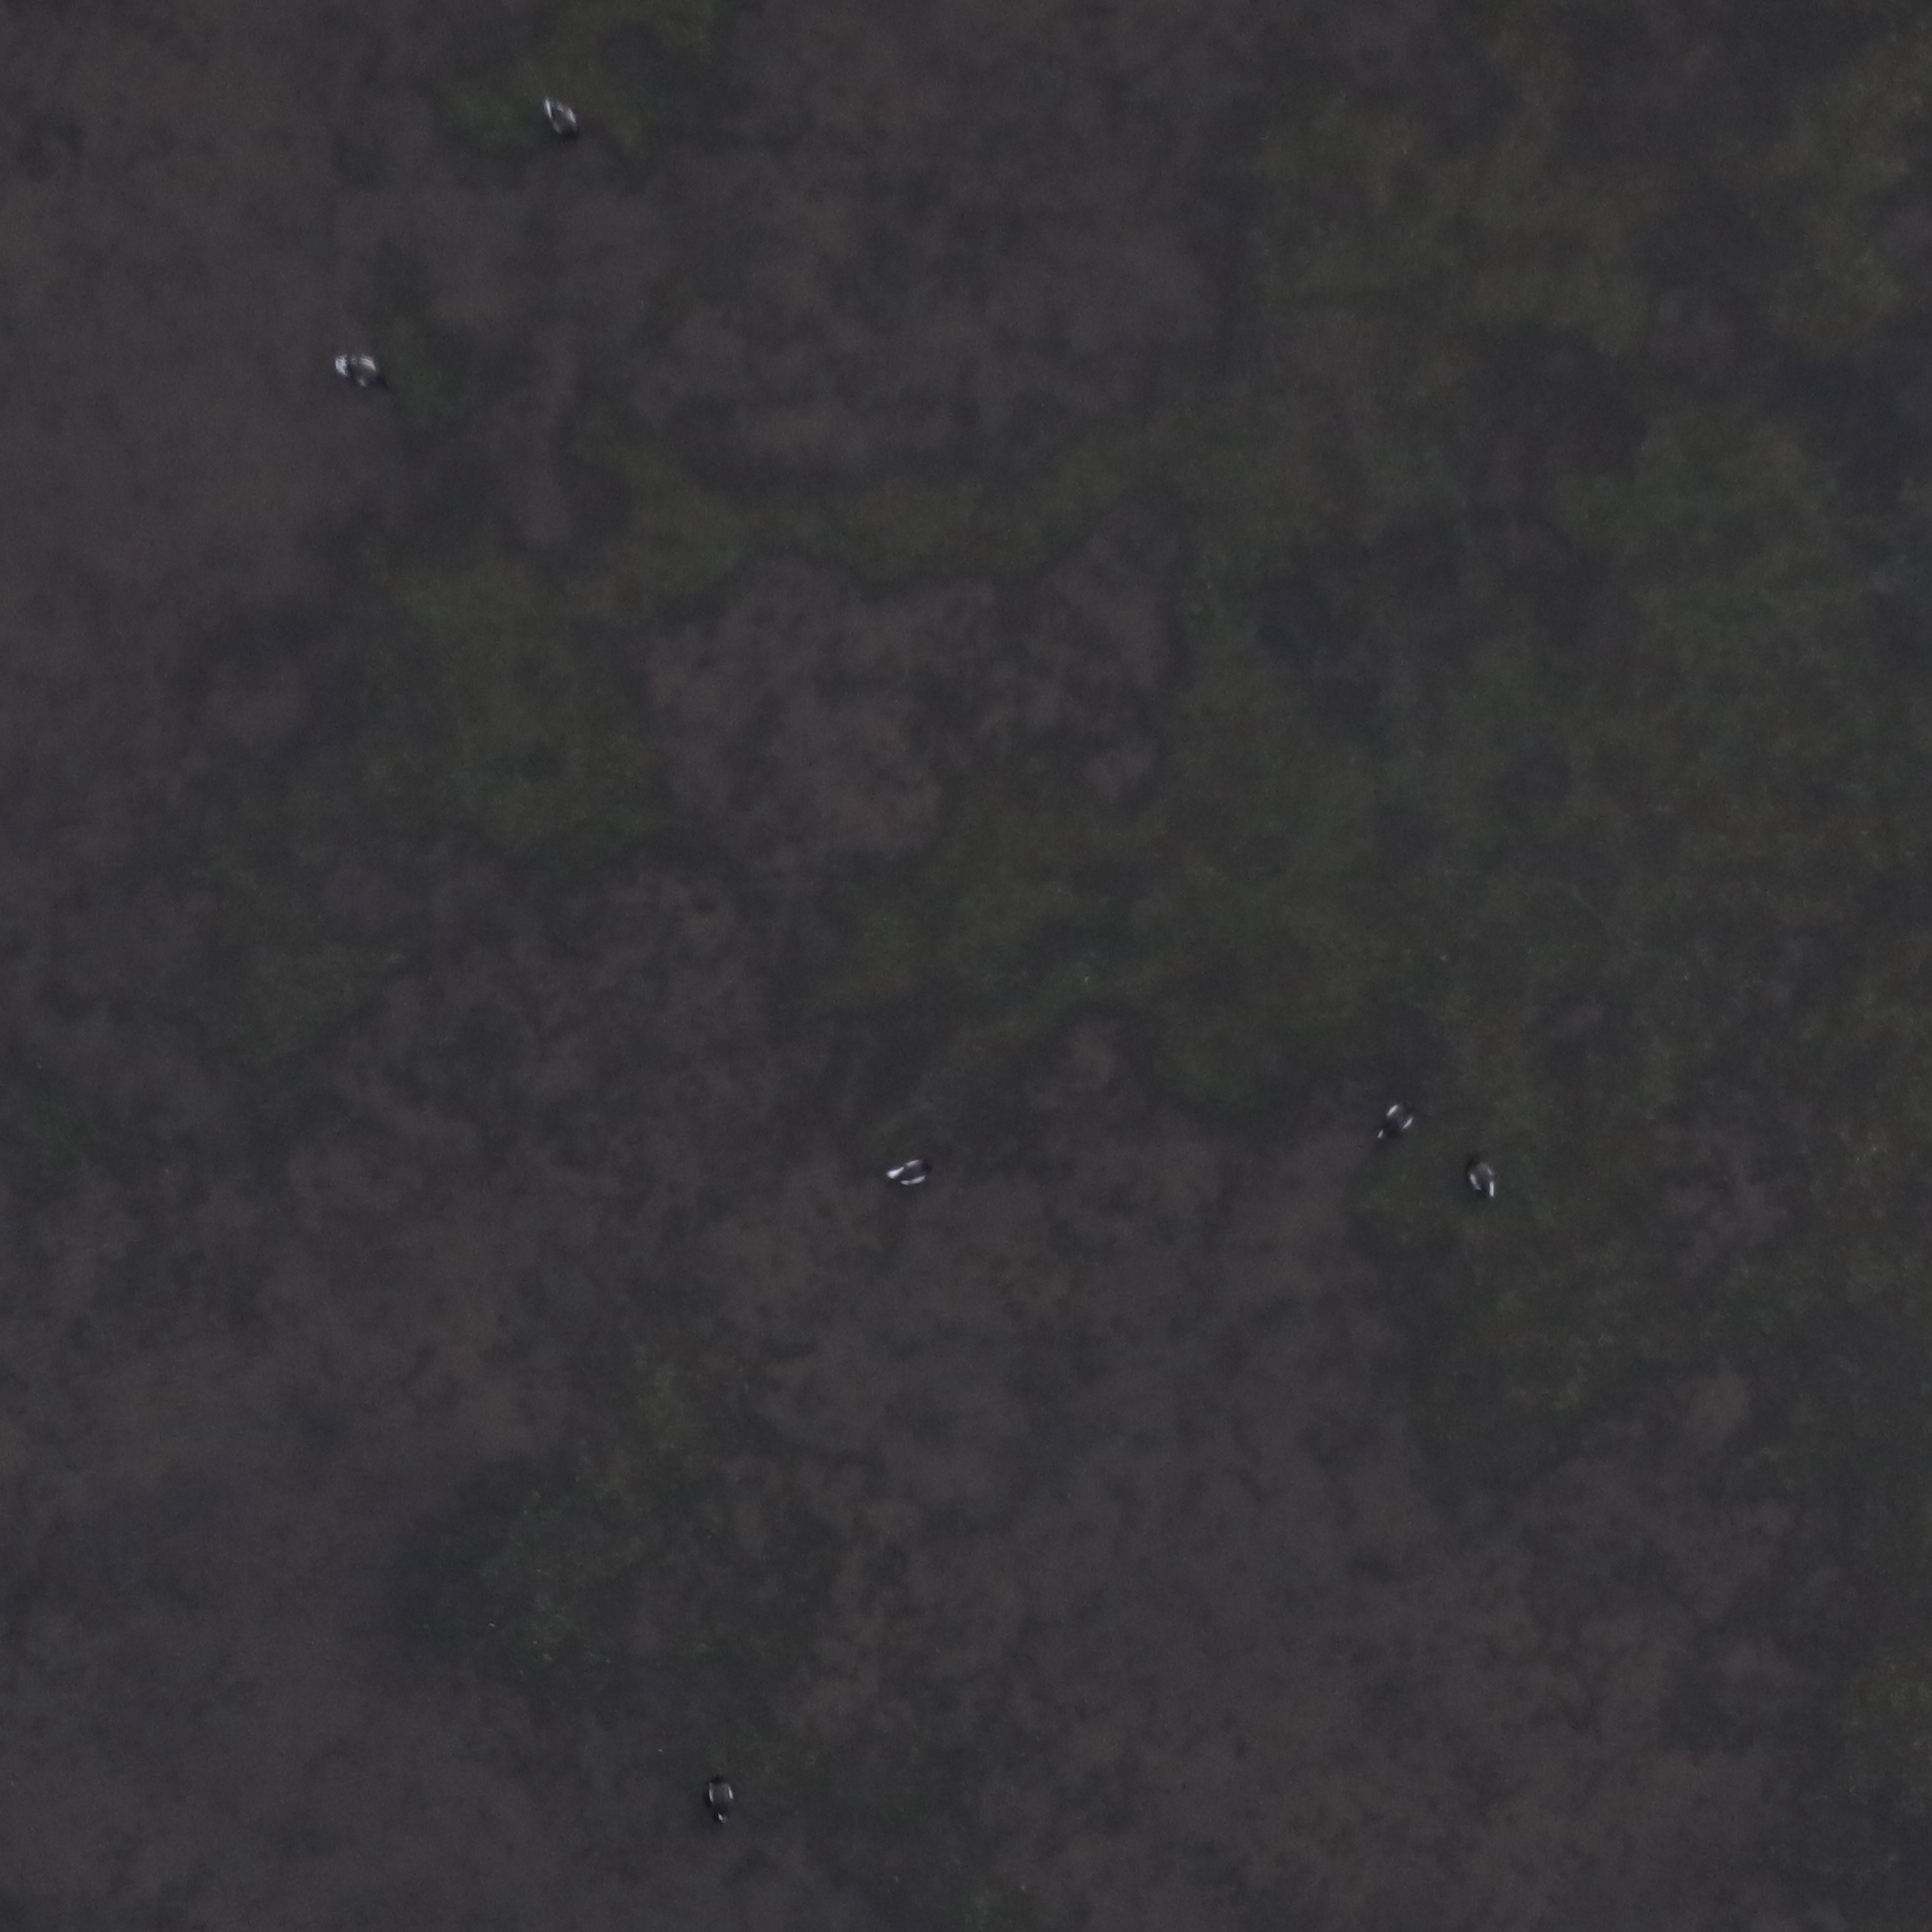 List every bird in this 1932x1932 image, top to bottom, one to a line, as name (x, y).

brant (562, 121)
brant (363, 371)
brant (1397, 1122)
brant (913, 1171)
brant (1482, 1175)
brant (721, 1798)